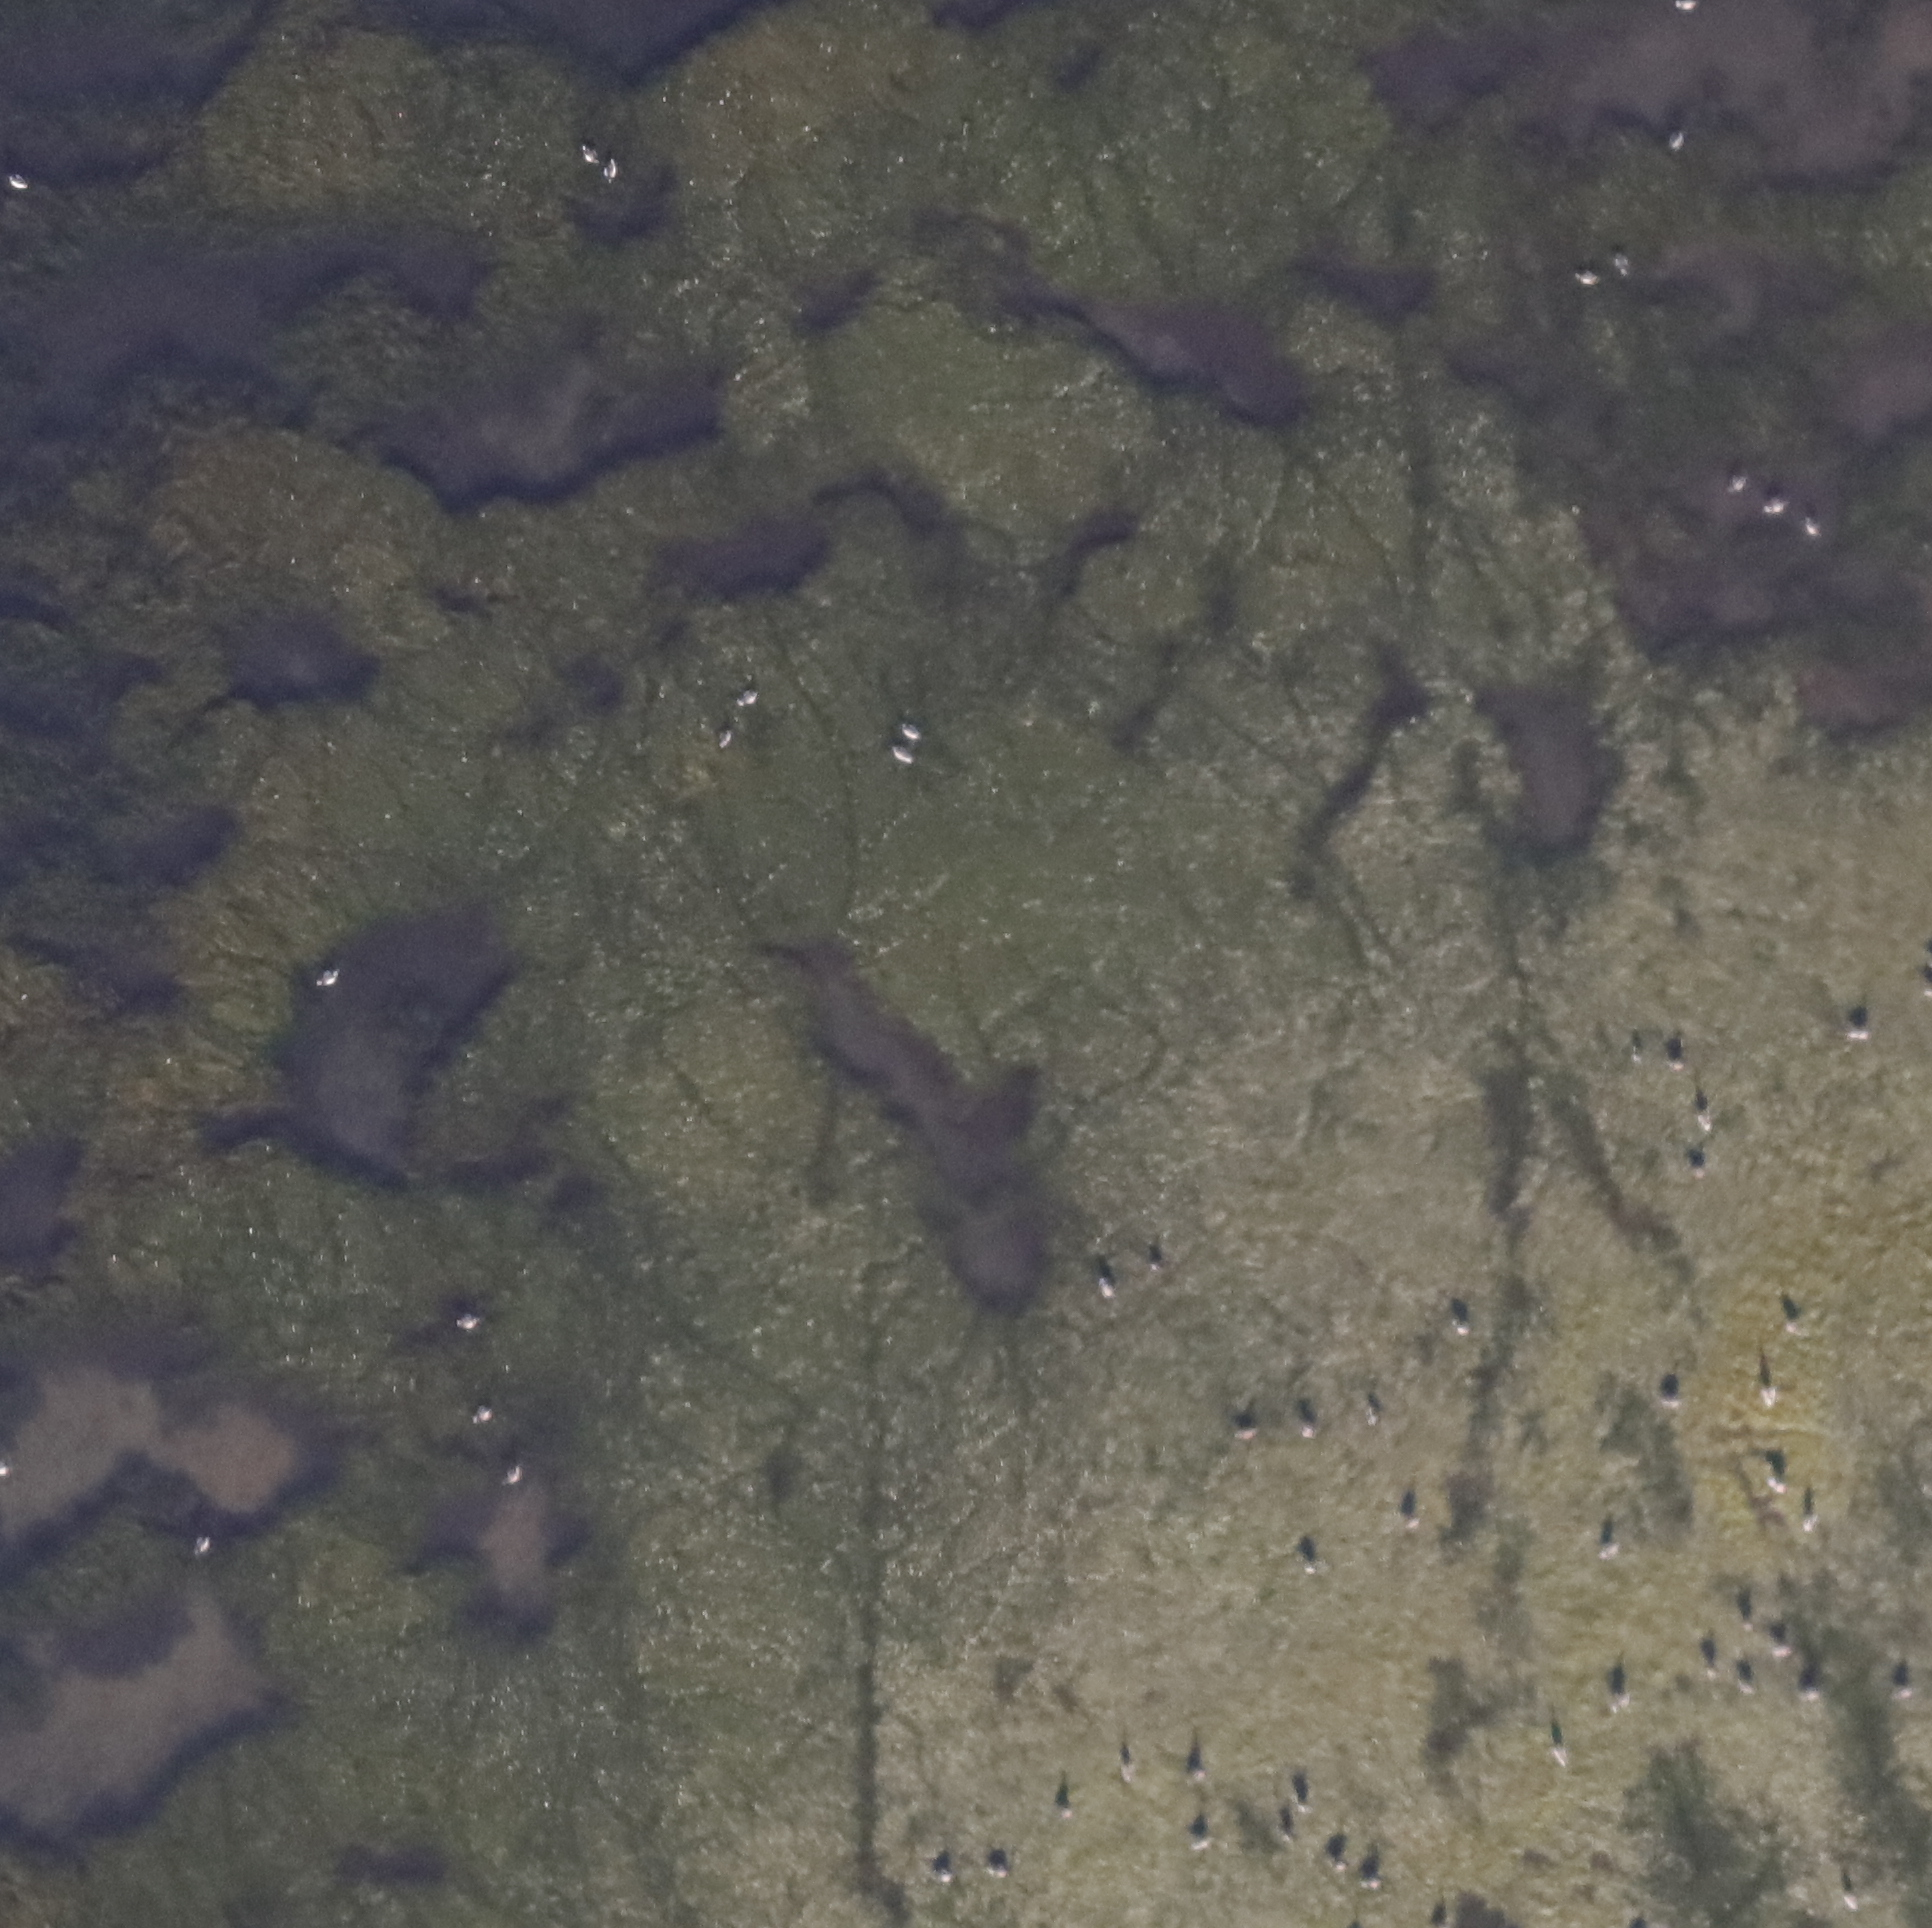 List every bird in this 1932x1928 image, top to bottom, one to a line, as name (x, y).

brant (1674, 132)
brant (583, 156)
brant (613, 175)
brant (20, 185)
brant (1624, 255)
brant (1588, 275)
brant (1735, 486)
brant (1784, 504)
brant (1817, 537)
brant (755, 693)
brant (727, 734)
brant (914, 736)
brant (906, 762)
brant (327, 977)
brant (1864, 1033)
brant (1632, 1049)
brant (1675, 1057)
brant (1705, 1118)
brant (1700, 1162)
brant (1156, 1259)
brant (1112, 1290)
brant (469, 1320)
brant (1463, 1321)
brant (1796, 1330)
brant (1773, 1405)
brant (1679, 1407)
brant (479, 1413)
brant (1388, 1415)
brant (1321, 1418)
brant (1260, 1435)
brant (1, 1469)
brant (1780, 1473)
brant (514, 1476)
brant (1804, 1521)
brant (1415, 1526)
brant (201, 1550)
brant (1613, 1559)
brant (1303, 1568)
brant (1742, 1623)
brant (1790, 1643)
brant (1705, 1664)
brant (1748, 1678)
brant (1902, 1685)
brant (1617, 1697)
brant (1822, 1703)
brant (1568, 1763)
brant (1203, 1771)
brant (1123, 1781)
brant (1316, 1803)
brant (1068, 1811)
brant (1205, 1828)
brant (1287, 1834)
brant (945, 1862)
brant (999, 1869)
brant (1341, 1870)
brant (1387, 1886)
brant (1852, 1899)